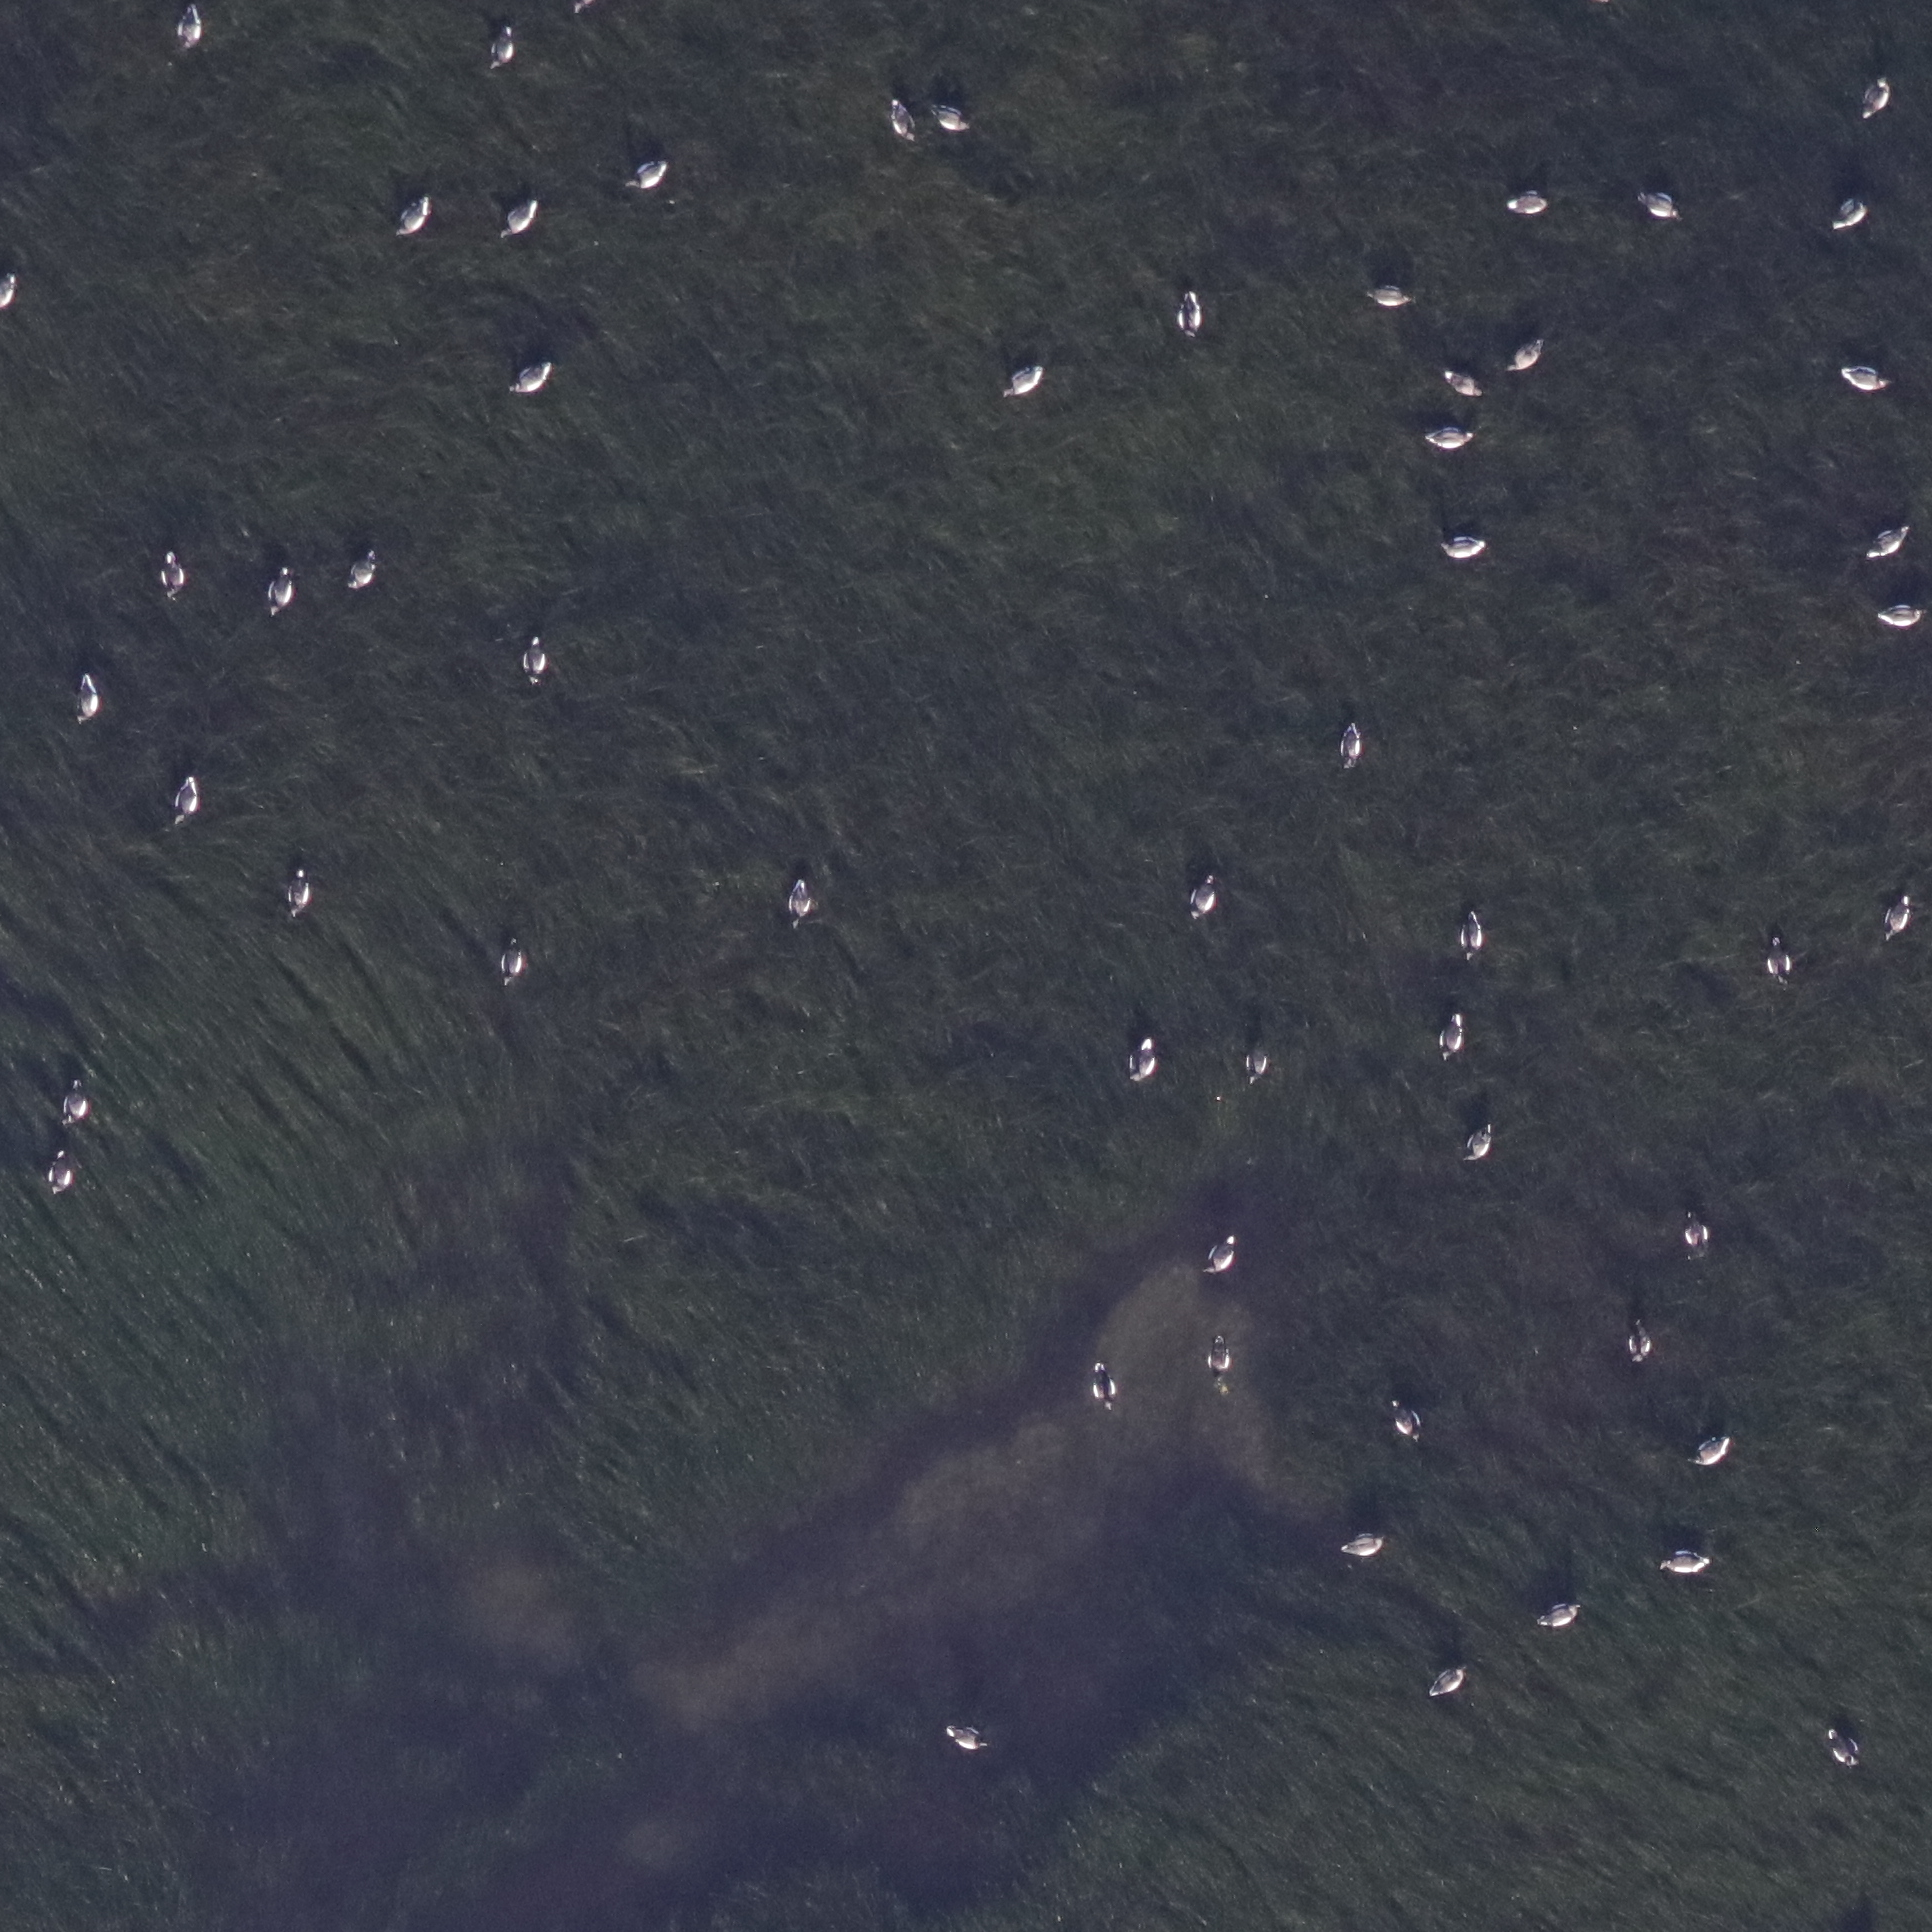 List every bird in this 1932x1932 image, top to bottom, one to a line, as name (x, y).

brant (190, 31)
brant (503, 48)
brant (1875, 98)
brant (954, 119)
brant (904, 121)
brant (650, 174)
brant (1530, 203)
brant (1659, 204)
brant (1851, 214)
brant (520, 217)
brant (411, 218)
brant (1390, 295)
brant (2, 296)
brant (1191, 315)
brant (1525, 357)
brant (533, 377)
brant (1865, 378)
brant (1024, 379)
brant (1464, 385)
brant (1447, 440)
brant (1888, 543)
brant (1462, 547)
brant (362, 571)
brant (173, 574)
brant (280, 591)
brant (1901, 616)
brant (534, 662)
brant (87, 698)
brant (1350, 746)
brant (187, 800)
brant (299, 893)
brant (1203, 898)
brant (800, 901)
brant (1899, 918)
brant (1471, 935)
brant (1779, 960)
brant (513, 962)
brant (1452, 1038)
brant (1142, 1062)
brant (1257, 1063)
brant (77, 1104)
brant (1478, 1146)
brant (63, 1176)
brant (1695, 1235)
brant (1221, 1256)
brant (1640, 1342)
brant (1219, 1357)
brant (1104, 1388)
brant (1405, 1421)
brant (1711, 1451)
brant (1364, 1544)
brant (1685, 1562)
brant (1560, 1615)
brant (1448, 1681)
brant (966, 1738)
brant (1842, 1747)